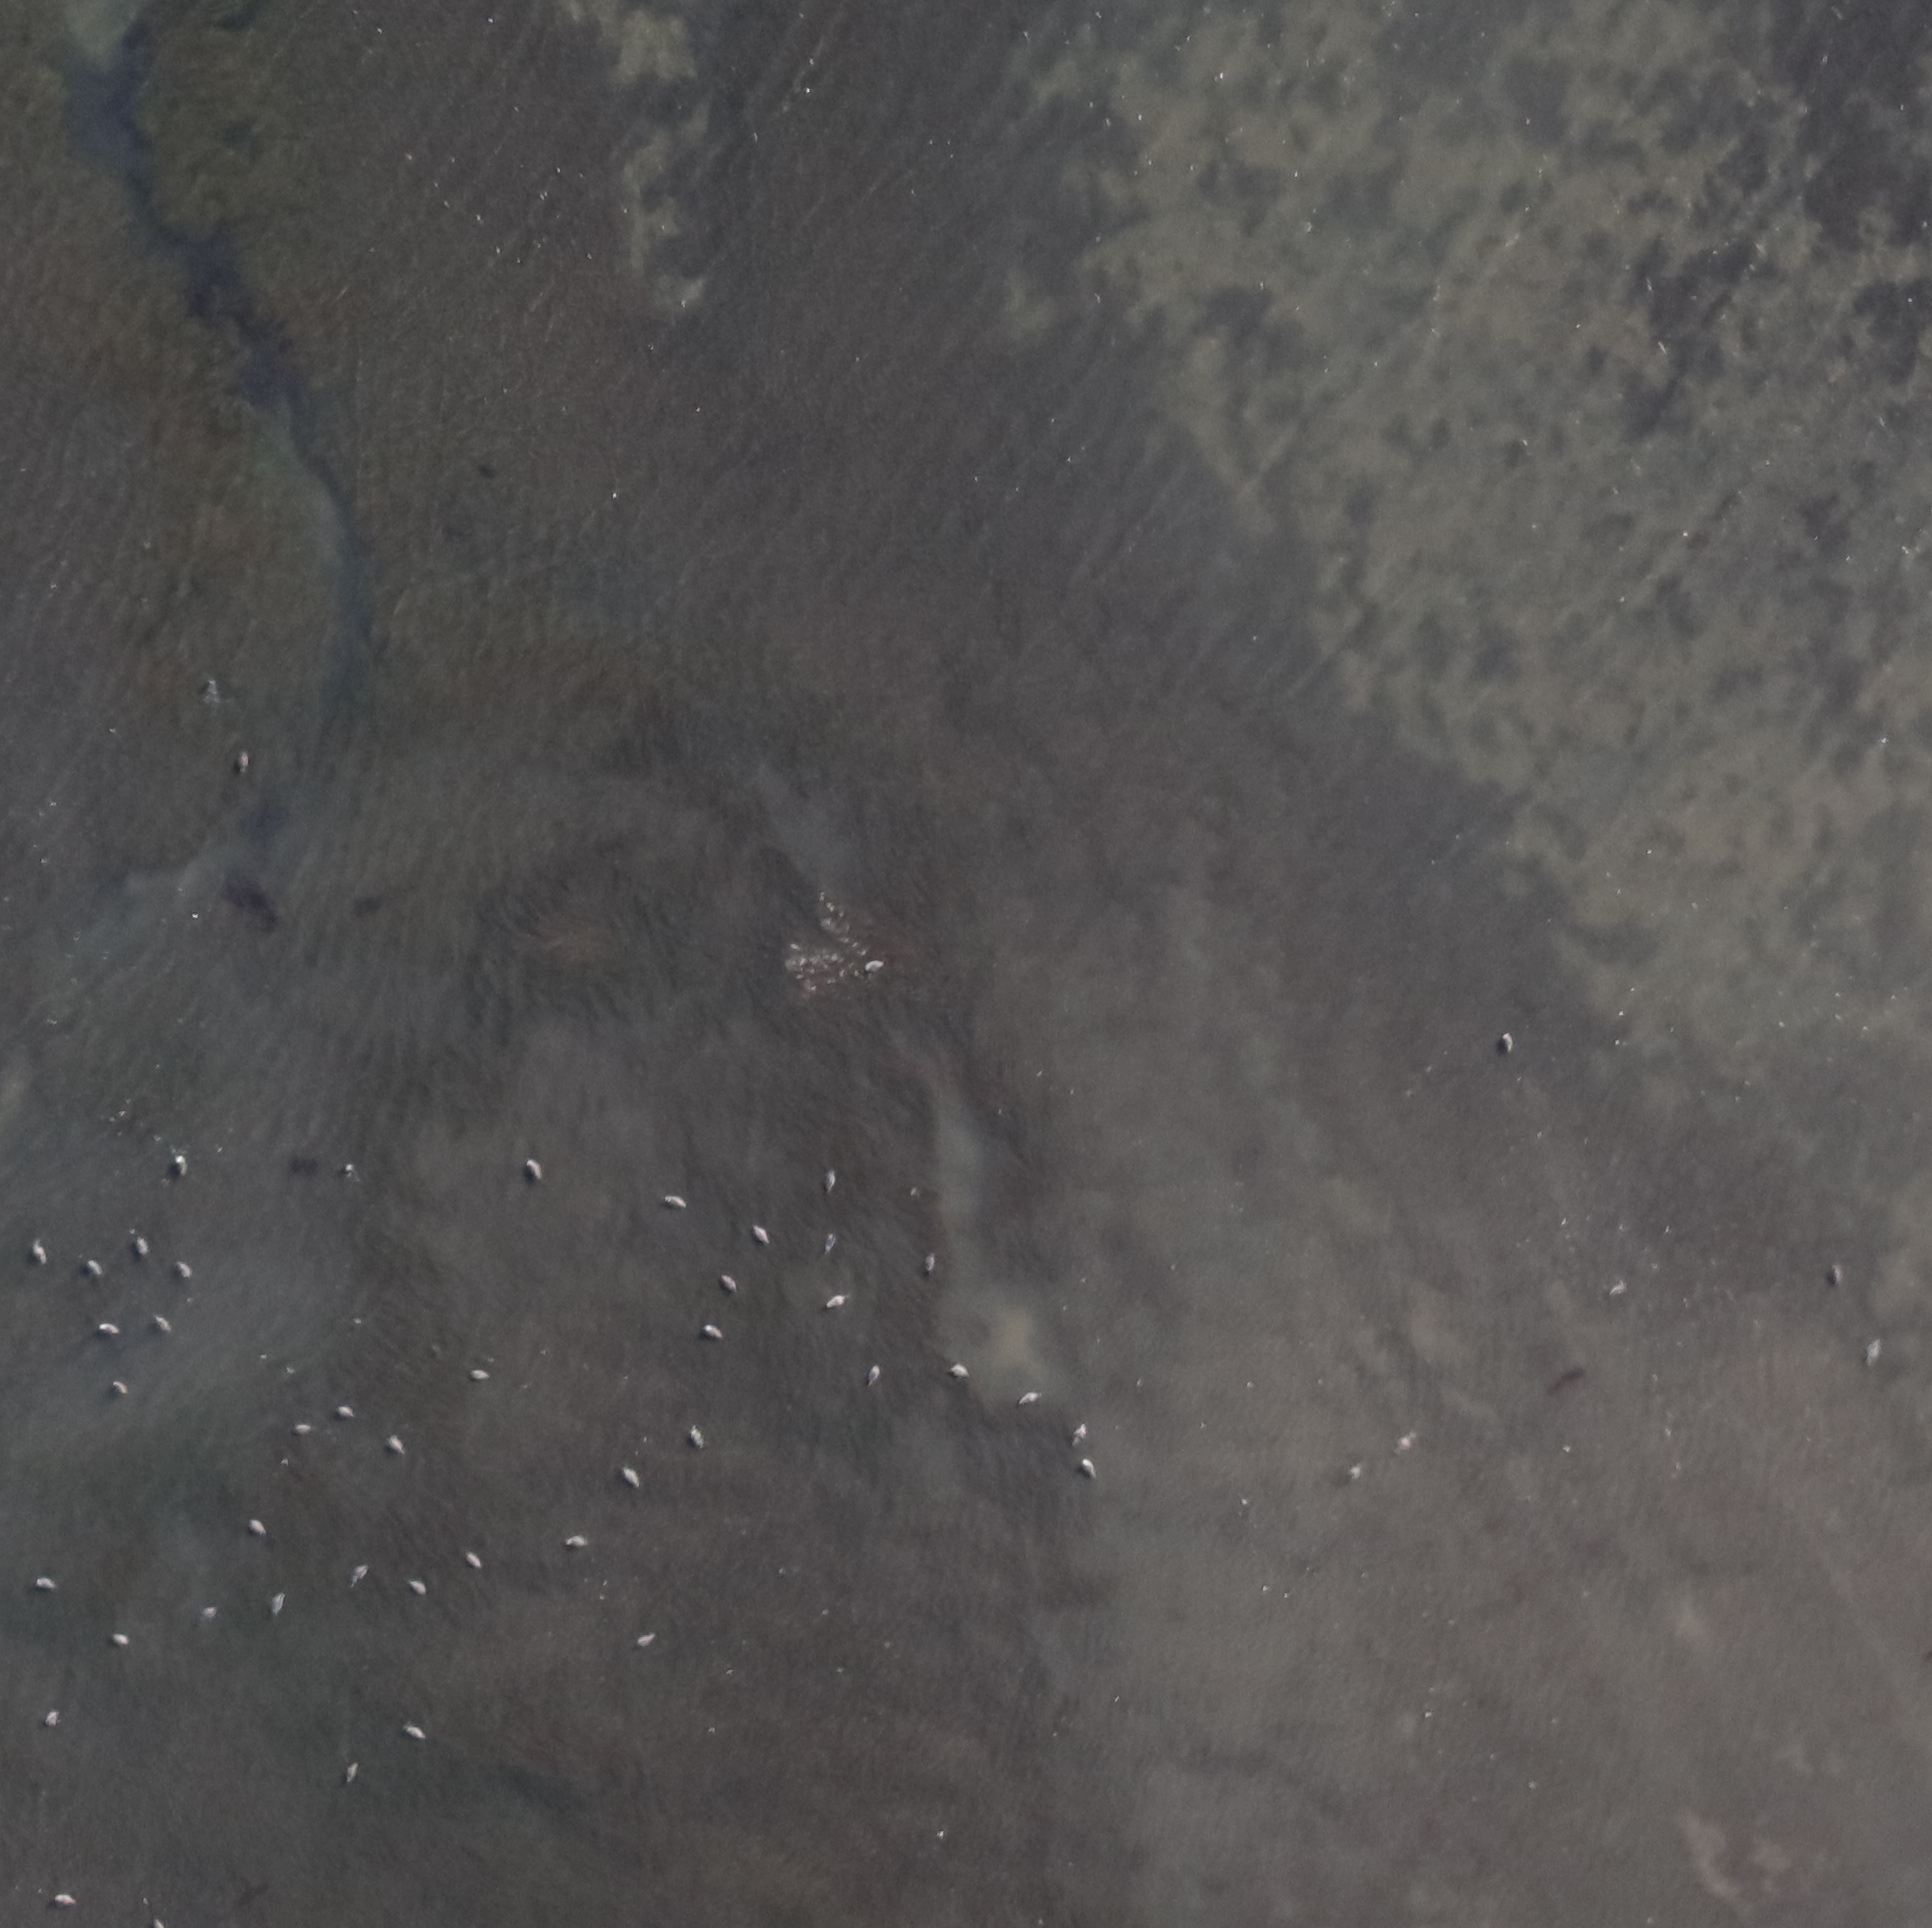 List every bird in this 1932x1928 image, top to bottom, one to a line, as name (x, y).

other bird (241, 760)
other bird (1508, 1039)
other bird (177, 1166)
other bird (347, 1171)
other bird (537, 1175)
other bird (829, 1183)
other bird (681, 1199)
other bird (766, 1236)
other bird (832, 1240)
other bird (143, 1249)
other bird (39, 1253)
other bird (930, 1258)
other bird (92, 1267)
other bird (1836, 1270)
other bird (188, 1275)
other bird (732, 1283)
other bird (1620, 1289)
other bird (840, 1301)
other bird (162, 1322)
other bird (112, 1326)
other bird (719, 1331)
other bird (1874, 1349)
other bird (959, 1367)
other bird (870, 1370)
other bird (482, 1379)
other bird (120, 1384)
other bird (1032, 1402)
other bird (343, 1414)
other bird (304, 1428)
other bird (1081, 1438)
other bird (695, 1439)
other bird (1403, 1441)
other bird (399, 1445)
other bird (1089, 1467)
other bird (1356, 1469)
other bird (632, 1476)
other bird (256, 1524)
other bird (579, 1540)
other bird (479, 1562)
other bird (359, 1572)
other bird (41, 1584)
other bird (418, 1588)
other bird (276, 1606)
other bird (205, 1611)
other bird (650, 1635)
other bird (123, 1641)
other bird (52, 1722)
other bird (416, 1730)
other bird (351, 1773)
other bird (67, 1899)